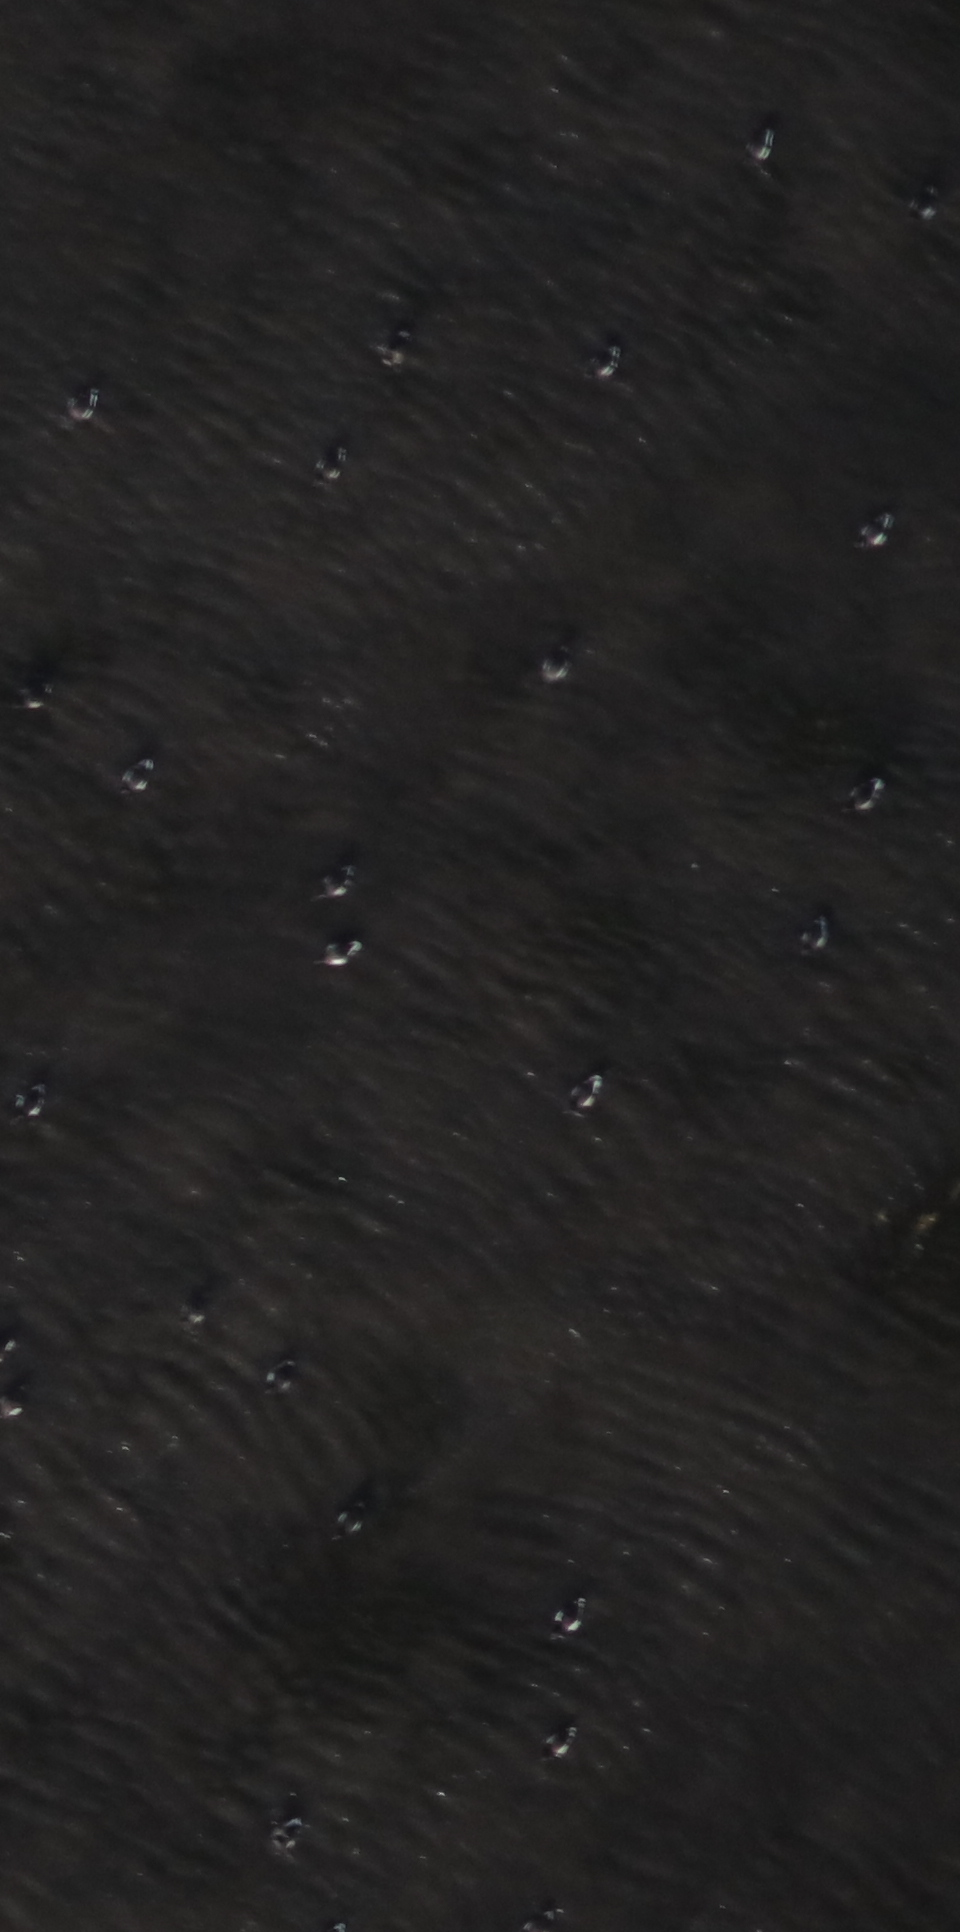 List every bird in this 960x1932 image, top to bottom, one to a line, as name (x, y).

brant (764, 145)
brant (920, 207)
brant (396, 352)
brant (598, 364)
brant (94, 407)
brant (332, 465)
brant (882, 539)
brant (558, 670)
brant (36, 704)
brant (134, 775)
brant (862, 796)
brant (331, 878)
brant (815, 944)
brant (343, 948)
brant (585, 1094)
brant (31, 1102)
brant (196, 1318)
brant (280, 1380)
brant (17, 1410)
brant (356, 1520)
brant (567, 1619)
brant (558, 1743)
brant (288, 1832)